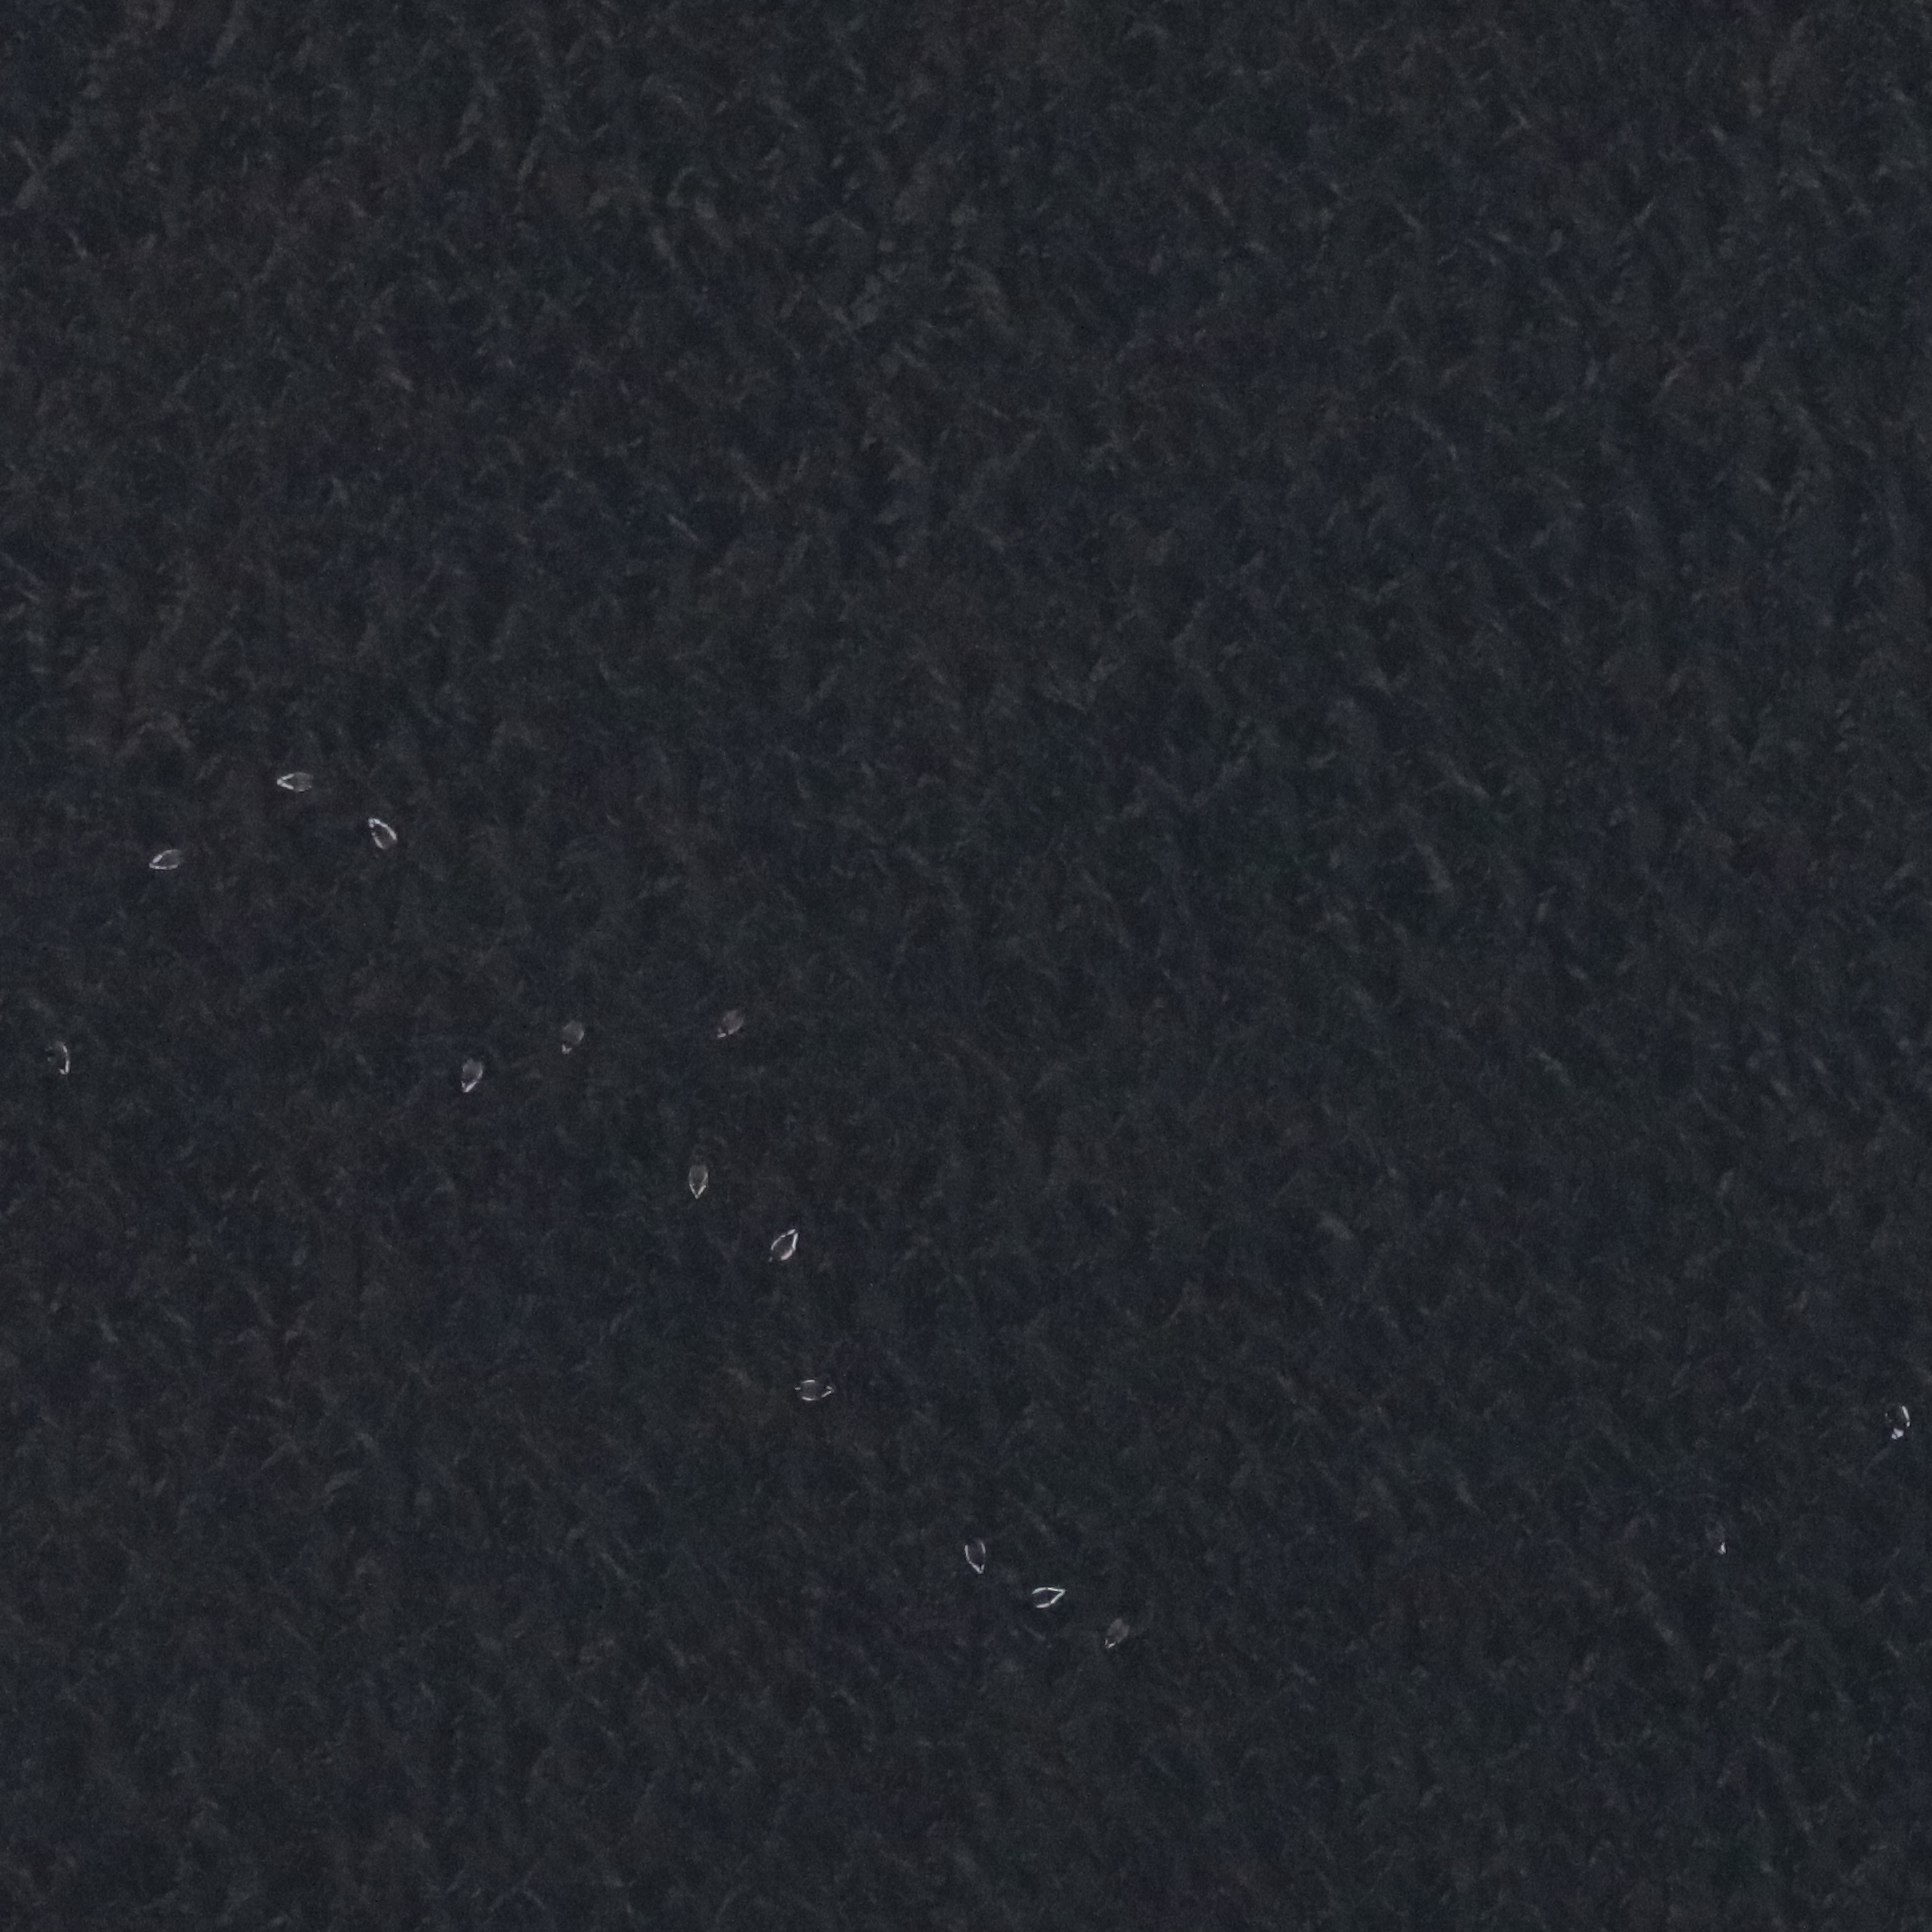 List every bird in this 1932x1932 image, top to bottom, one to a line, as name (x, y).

brant (300, 781)
brant (384, 836)
brant (169, 858)
brant (731, 1023)
brant (572, 1033)
brant (59, 1058)
brant (472, 1072)
brant (698, 1176)
brant (783, 1246)
brant (812, 1390)
brant (1897, 1420)
brant (1718, 1536)
brant (974, 1553)
brant (1043, 1597)
brant (1117, 1632)